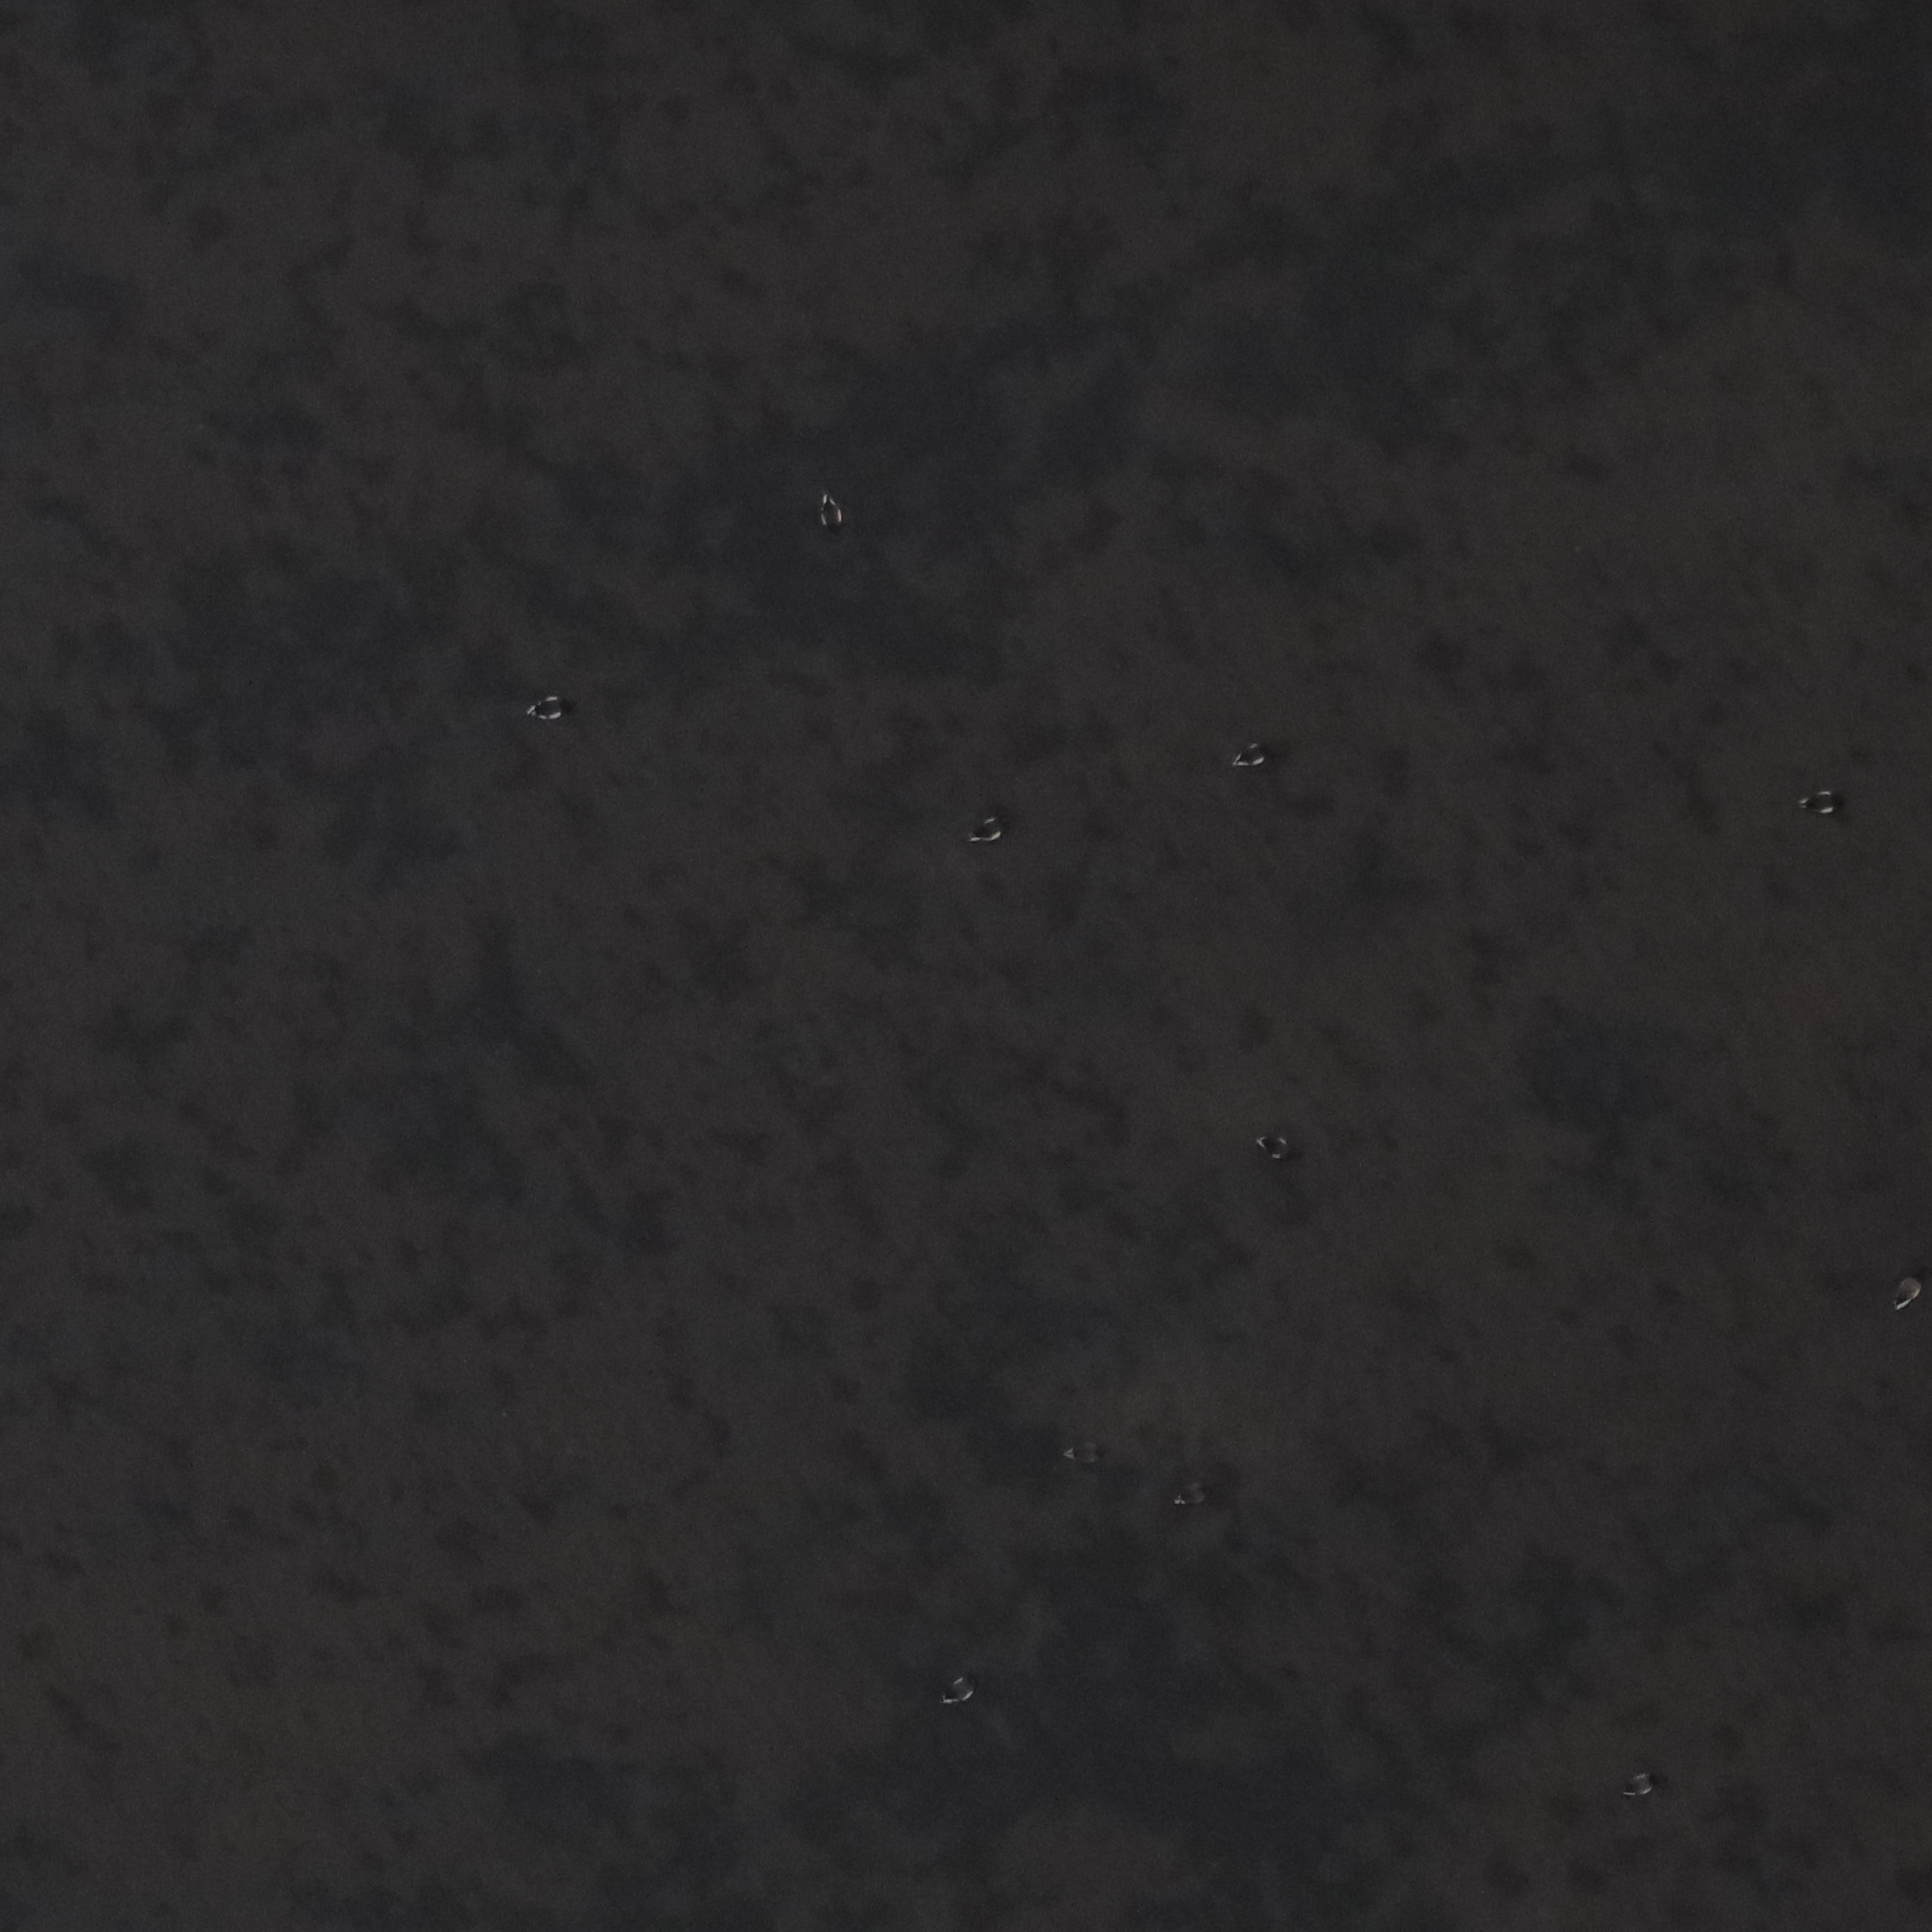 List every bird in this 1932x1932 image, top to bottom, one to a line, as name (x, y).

brant (831, 514)
brant (549, 708)
brant (1254, 754)
brant (1822, 803)
brant (991, 832)
brant (1276, 1147)
brant (1908, 1293)
brant (1083, 1453)
brant (1193, 1497)
brant (961, 1691)
brant (1641, 1786)